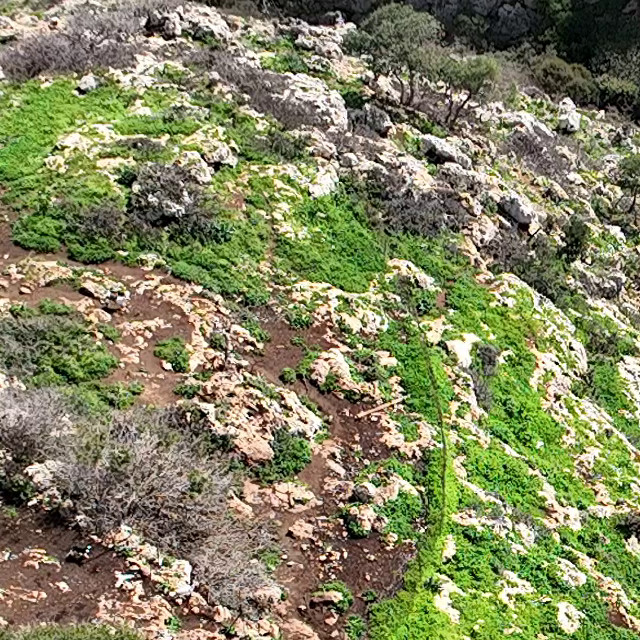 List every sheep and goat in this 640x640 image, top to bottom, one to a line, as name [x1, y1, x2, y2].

None